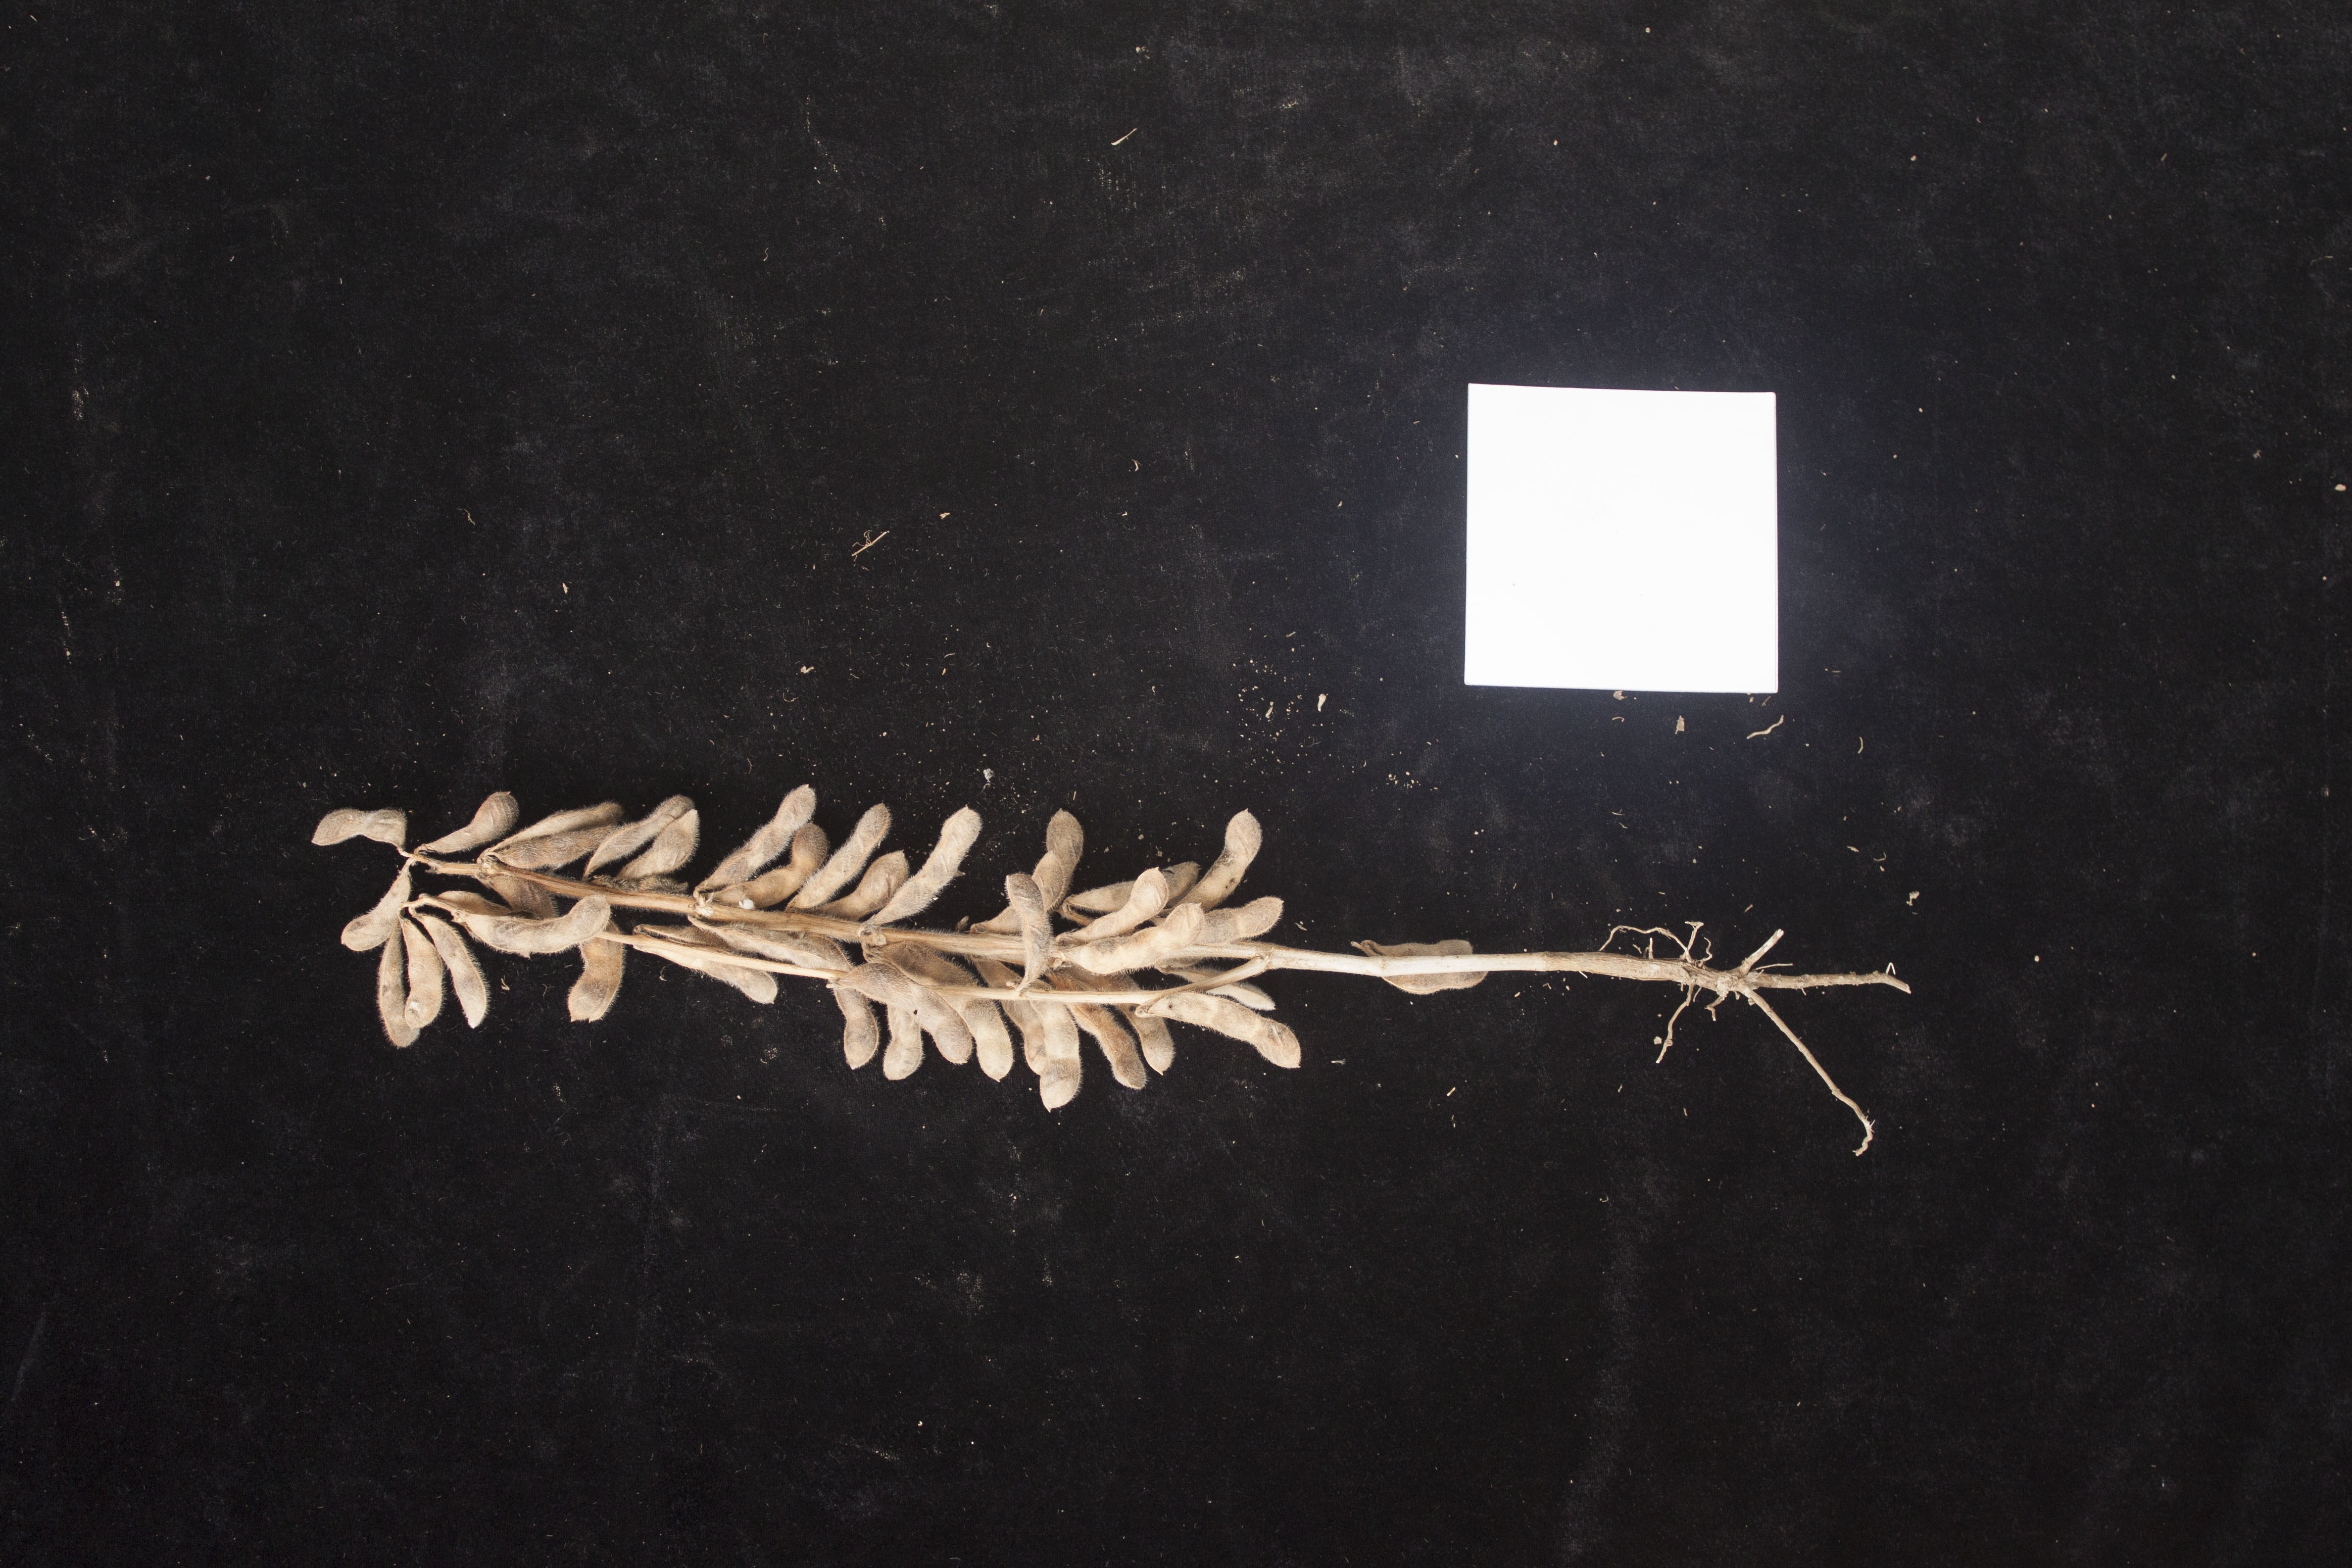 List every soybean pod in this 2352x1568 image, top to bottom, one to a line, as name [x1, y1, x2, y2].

soybean pod [694, 784, 816, 893]
soybean pod [420, 792, 519, 853]
soybean pod [479, 795, 693, 879]
soybean pod [787, 803, 888, 909]
soybean pod [861, 806, 980, 925]
soybean pod [972, 807, 1083, 990]
soybean pod [311, 808, 405, 850]
soybean pod [1063, 809, 1283, 974]
soybean pod [611, 809, 697, 881]
soybean pod [704, 824, 828, 908]
soybean pod [802, 850, 908, 922]
soybean pod [341, 858, 413, 951]
soybean pod [1057, 861, 1199, 941]
soybean pod [433, 875, 610, 953]
soybean pod [408, 905, 486, 1028]
soybean pod [637, 916, 853, 972]
soybean pod [400, 918, 443, 1029]
soybean pod [567, 919, 623, 1023]
soybean pod [379, 919, 419, 1047]
soybean pod [634, 938, 778, 1003]
soybean pod [1359, 939, 1488, 994]
soybean pod [869, 941, 1013, 1080]
soybean pod [967, 954, 1080, 1112]
soybean pod [1047, 962, 1173, 1090]
soybean pod [839, 963, 972, 1080]
soybean pod [1161, 967, 1276, 1010]
soybean pod [831, 980, 878, 1070]
soybean pod [1147, 991, 1301, 1068]